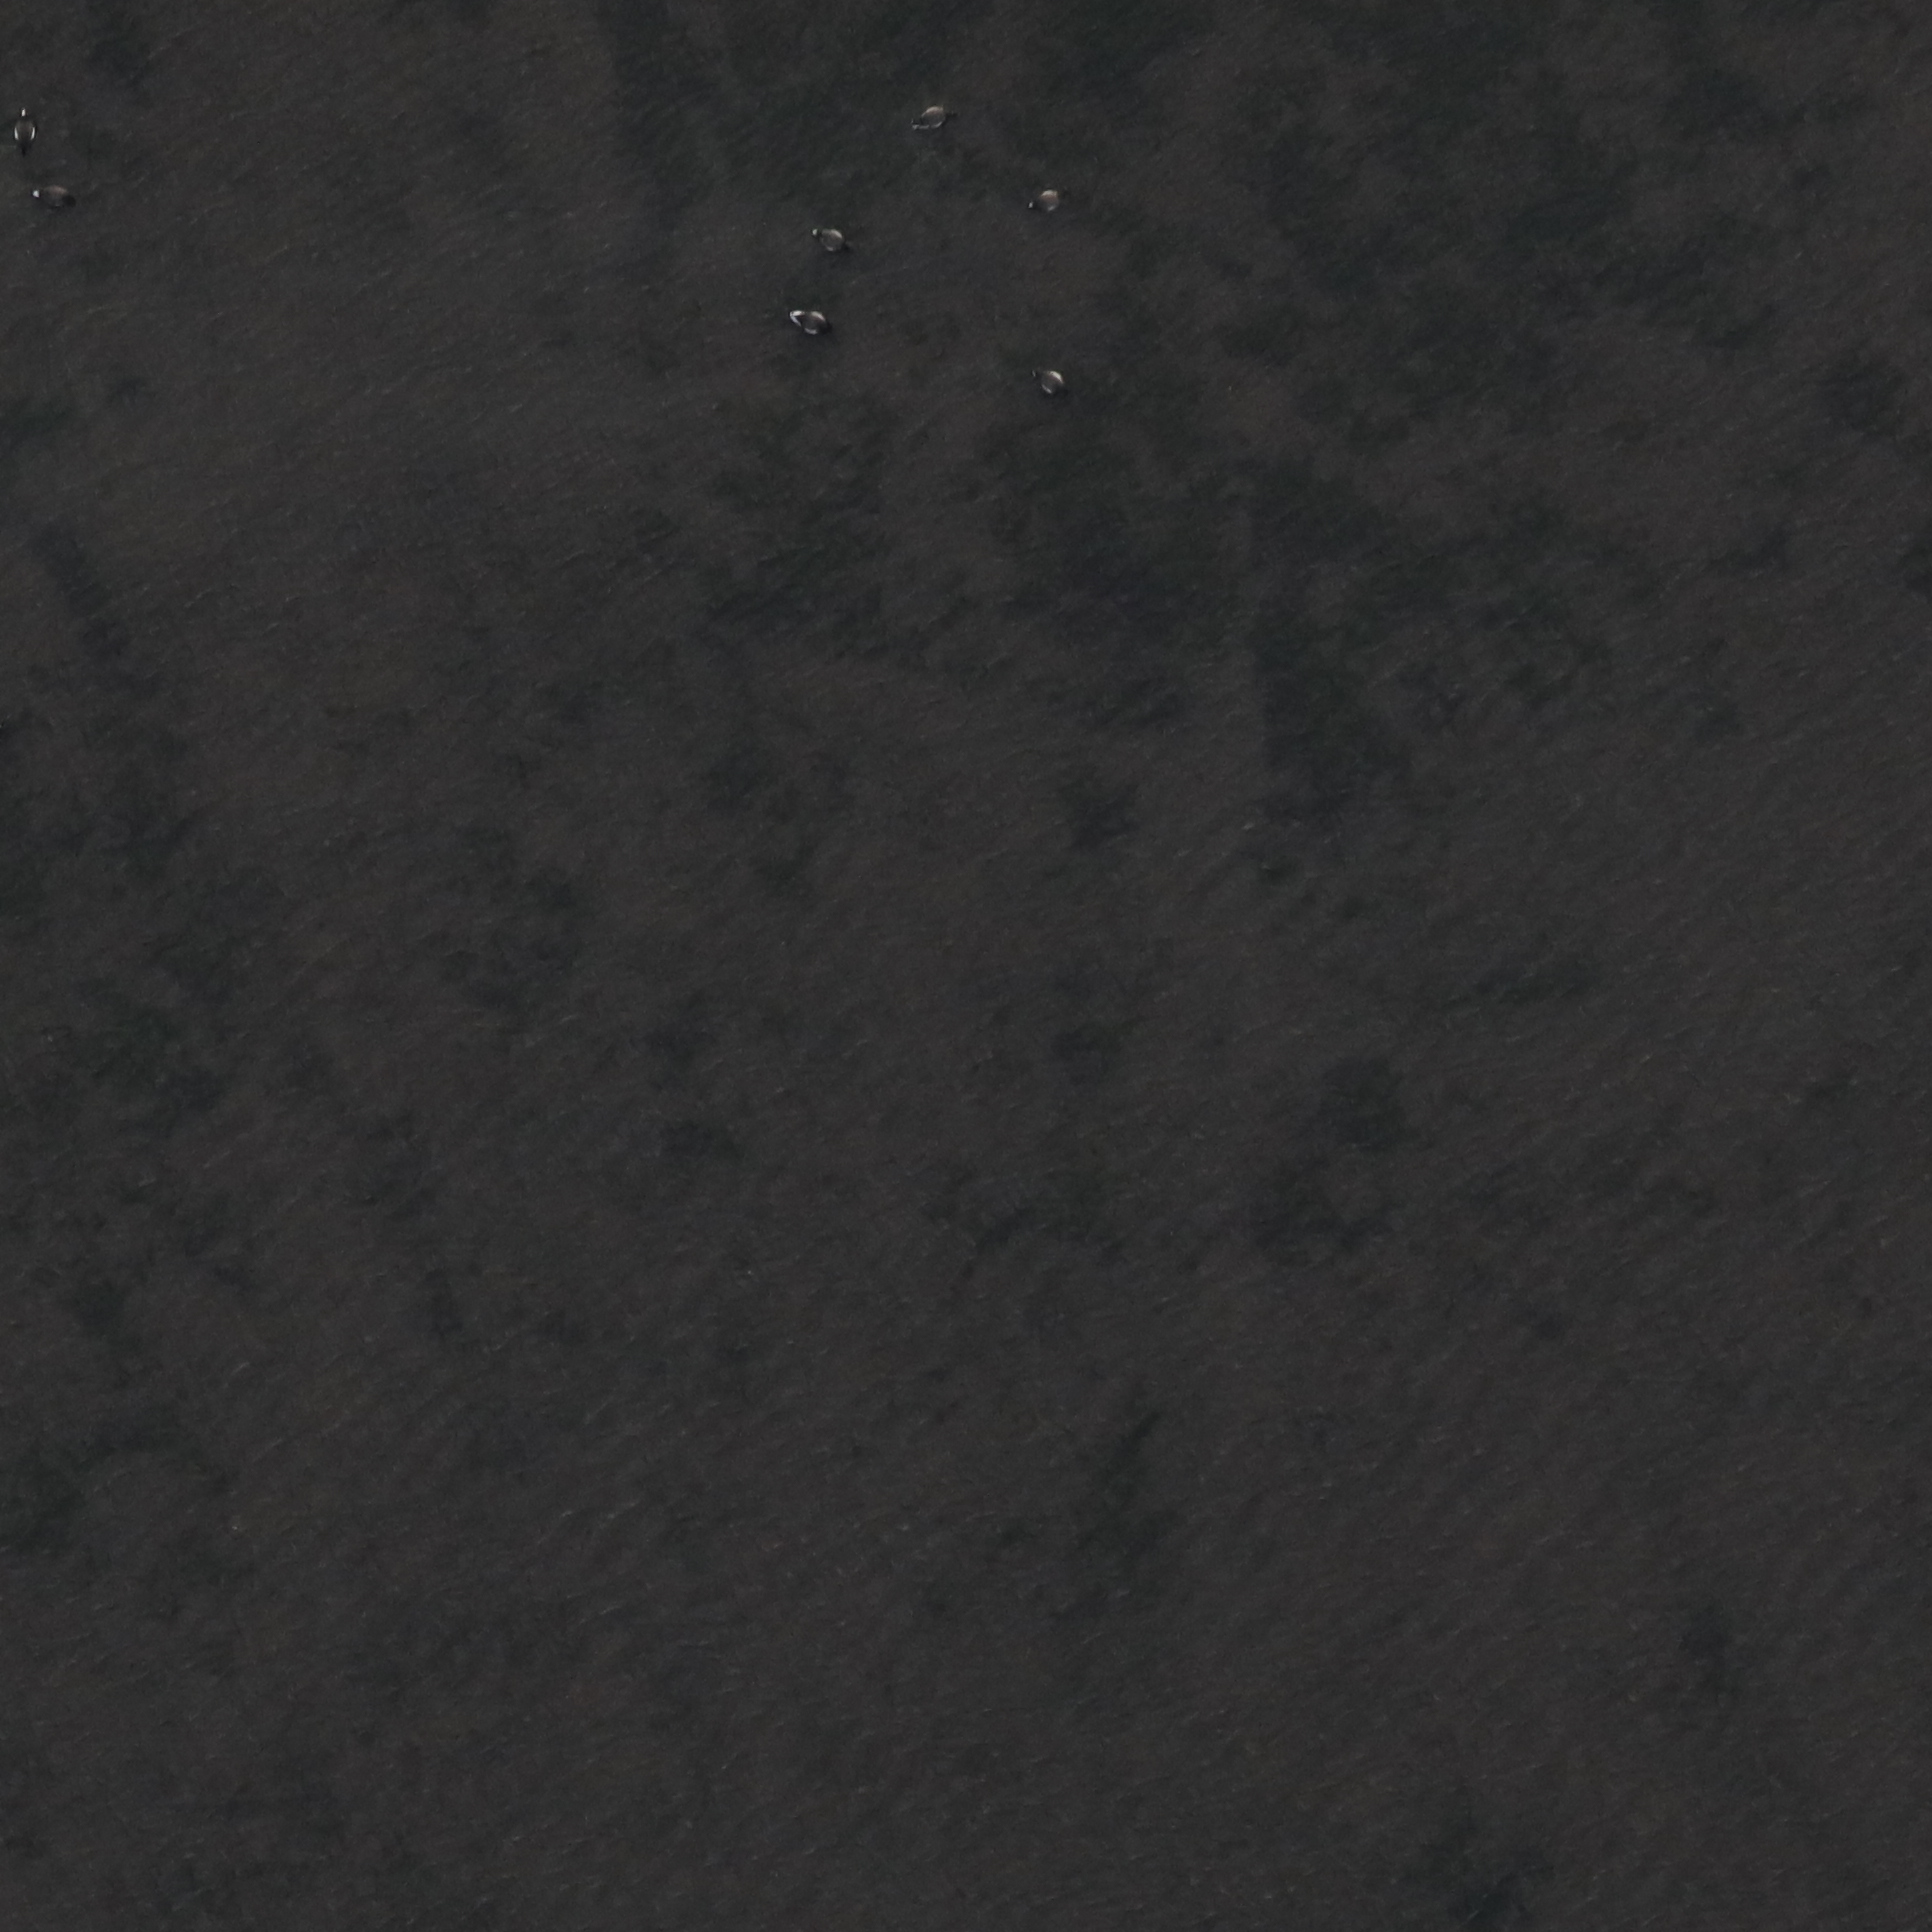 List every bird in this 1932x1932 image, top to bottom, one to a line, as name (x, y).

brant (933, 119)
brant (24, 132)
brant (52, 194)
brant (1047, 201)
brant (831, 239)
brant (811, 323)
brant (1051, 382)